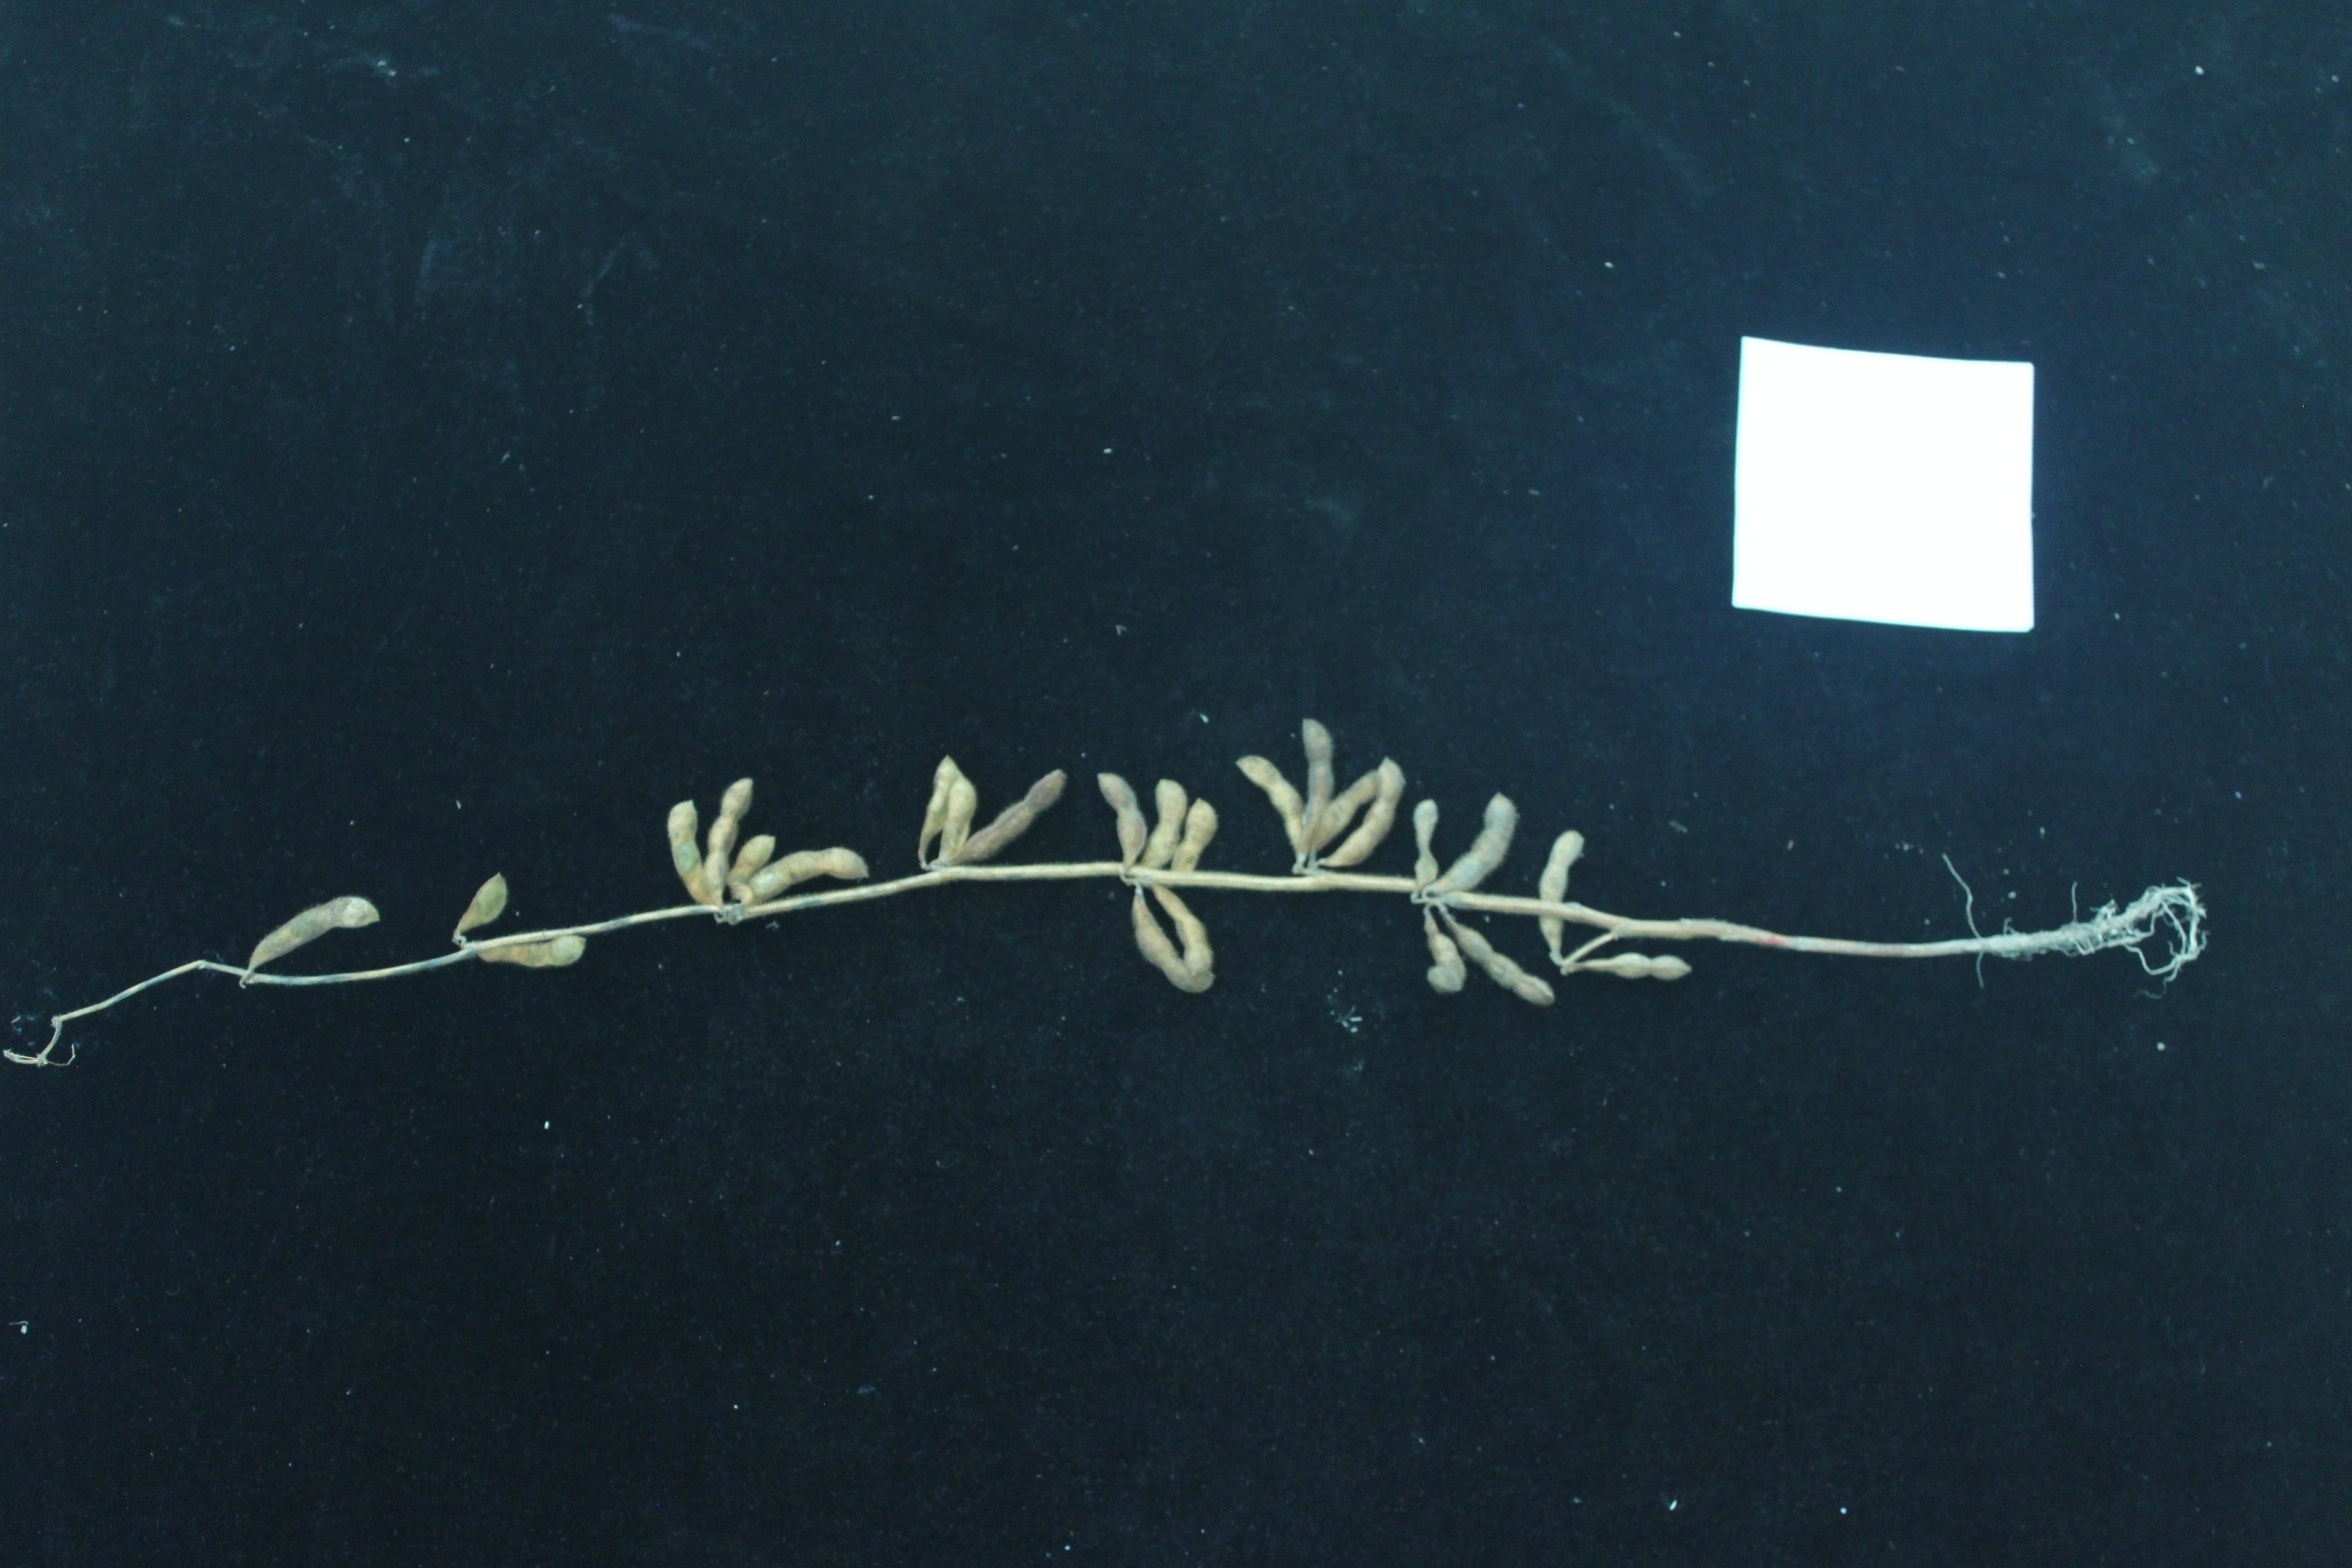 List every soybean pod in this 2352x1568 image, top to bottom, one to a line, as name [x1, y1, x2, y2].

soybean pod [1300, 718, 1333, 862]
soybean pod [919, 755, 960, 859]
soybean pod [1236, 755, 1304, 855]
soybean pod [1319, 756, 1401, 866]
soybean pod [949, 769, 1062, 861]
soybean pod [1311, 769, 1379, 853]
soybean pod [939, 772, 974, 860]
soybean pod [1097, 773, 1145, 870]
soybean pod [703, 777, 751, 903]
soybean pod [1137, 780, 1187, 867]
soybean pod [1420, 792, 1515, 891]
soybean pod [1168, 797, 1217, 872]
soybean pod [1412, 798, 1437, 888]
soybean pod [668, 799, 717, 904]
soybean pod [1540, 830, 1582, 955]
soybean pod [728, 835, 775, 905]
soybean pod [747, 847, 870, 904]
soybean pod [456, 872, 505, 933]
soybean pod [1133, 881, 1212, 993]
soybean pod [1146, 881, 1212, 976]
soybean pod [247, 895, 380, 972]
soybean pod [1424, 909, 1465, 993]
soybean pod [1441, 911, 1553, 1003]
soybean pod [477, 936, 585, 966]
soybean pod [1577, 953, 1691, 979]